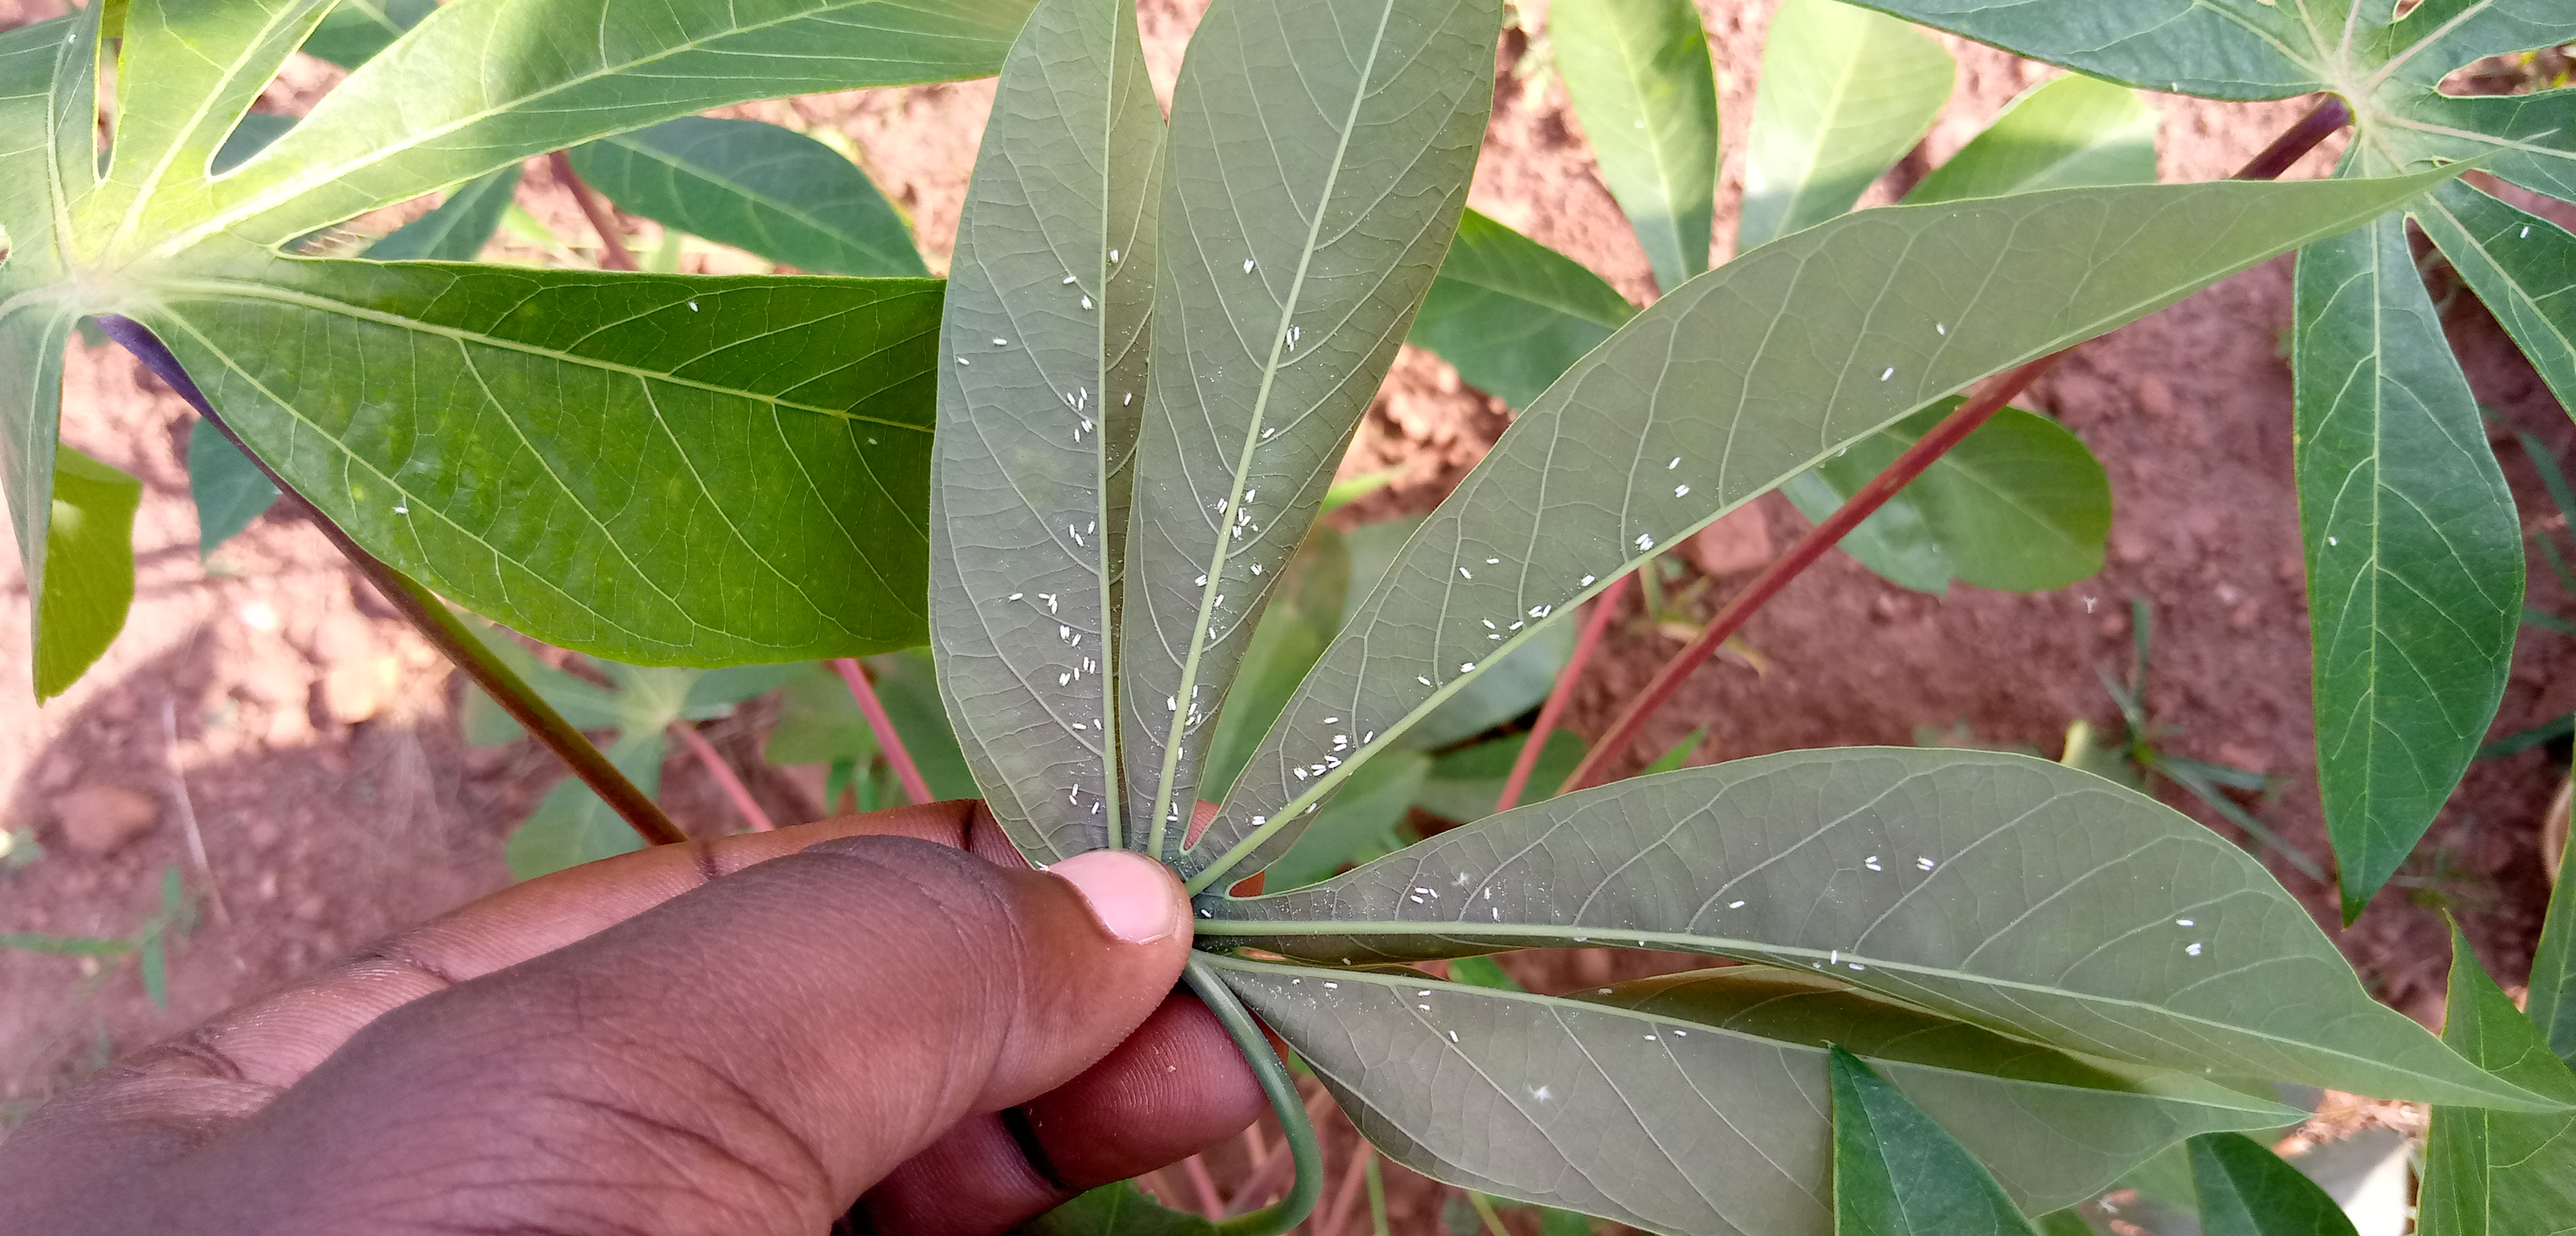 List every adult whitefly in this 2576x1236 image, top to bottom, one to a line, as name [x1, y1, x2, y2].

whitefly [65, 30, 82, 49]
whitefly [2518, 223, 2530, 241]
whitefly [1108, 248, 1115, 264]
whitefly [1113, 248, 1121, 266]
whitefly [1242, 258, 1250, 270]
whitefly [1245, 259, 1255, 274]
whitefly [1059, 274, 1081, 286]
whitefly [1083, 294, 1095, 310]
whitefly [1080, 297, 1088, 310]
whitefly [687, 298, 702, 314]
whitefly [1934, 322, 1948, 337]
whitefly [1293, 324, 1302, 342]
whitefly [1285, 327, 1294, 343]
whitefly [991, 337, 1009, 347]
whitefly [1289, 341, 1296, 353]
whitefly [956, 354, 971, 368]
whitefly [1879, 366, 1895, 385]
whitefly [1080, 386, 1090, 400]
whitefly [1122, 390, 1135, 408]
whitefly [1065, 391, 1077, 407]
whitefly [1077, 397, 1084, 413]
whitefly [1085, 418, 1094, 431]
whitefly [1080, 419, 1090, 434]
whitefly [1261, 426, 1276, 441]
whitefly [1073, 427, 1081, 444]
whitefly [866, 436, 881, 446]
whitefly [1667, 455, 1682, 471]
whitefly [1673, 483, 1687, 494]
whitefly [1675, 486, 1690, 500]
whitefly [1247, 487, 1255, 504]
whitefly [1244, 489, 1251, 502]
whitefly [1217, 496, 1225, 510]
whitefly [1218, 500, 1229, 515]
whitefly [391, 503, 413, 517]
whitefly [1236, 505, 1245, 523]
whitefly [1240, 514, 1253, 527]
whitefly [1086, 518, 1096, 536]
whitefly [1068, 521, 1075, 538]
whitefly [1231, 523, 1240, 539]
whitefly [1237, 524, 1244, 536]
whitefly [1074, 532, 1086, 548]
whitefly [1634, 532, 1649, 546]
whitefly [2325, 534, 2342, 548]
whitefly [1639, 536, 1651, 552]
whitefly [1645, 540, 1654, 552]
whitefly [1484, 555, 1502, 567]
whitefly [1256, 563, 1264, 573]
whitefly [1249, 563, 1260, 576]
whitefly [1457, 565, 1474, 581]
whitefly [1194, 573, 1207, 584]
whitefly [1580, 574, 1593, 583]
whitefly [1581, 576, 1595, 588]
whitefly [1197, 577, 1207, 588]
whitefly [1212, 591, 1226, 608]
whitefly [1006, 592, 1025, 602]
whitefly [1036, 592, 1050, 600]
whitefly [1047, 592, 1057, 608]
whitefly [1050, 599, 1058, 616]
whitefly [1526, 603, 1543, 615]
whitefly [1542, 603, 1553, 619]
whitefly [1532, 610, 1543, 619]
whitefly [1481, 617, 1497, 631]
whitefly [1508, 619, 1524, 633]
whitefly [1059, 623, 1066, 640]
whitefly [1065, 624, 1072, 639]
whitefly [1207, 624, 1218, 641]
whitefly [1070, 632, 1082, 648]
whitefly [1486, 632, 1502, 642]
whitefly [1081, 652, 1090, 672]
whitefly [1088, 658, 1097, 675]
whitefly [1460, 661, 1473, 668]
whitefly [1073, 664, 1081, 683]
whitefly [1460, 665, 1476, 674]
whitefly [1061, 671, 1071, 688]
whitefly [1057, 672, 1066, 684]
whitefly [1416, 674, 1432, 686]
whitefly [1191, 683, 1199, 700]
whitefly [1169, 695, 1177, 712]
whitefly [1166, 697, 1173, 713]
whitefly [1188, 701, 1198, 716]
whitefly [1196, 711, 1204, 725]
whitefly [1321, 715, 1340, 724]
whitefly [1183, 715, 1197, 727]
whitefly [1092, 717, 1104, 732]
whitefly [1070, 721, 1088, 732]
whitefly [1362, 729, 1376, 746]
whitefly [1332, 733, 1347, 738]
whitefly [1332, 738, 1349, 744]
whitefly [1332, 743, 1348, 753]
whitefly [1177, 745, 1186, 763]
whitefly [1323, 753, 1340, 762]
whitefly [1328, 759, 1343, 769]
whitefly [1310, 762, 1327, 769]
whitefly [1297, 766, 1309, 778]
whitefly [1293, 767, 1305, 782]
whitefly [1312, 767, 1328, 778]
whitefly [1070, 781, 1081, 797]
whitefly [1068, 794, 1079, 807]
whitefly [1090, 798, 1103, 816]
whitefly [1170, 800, 1181, 815]
whitefly [1251, 814, 1267, 820]
whitefly [1166, 815, 1179, 823]
whitefly [1250, 819, 1267, 826]
whitefly [1863, 854, 1879, 863]
whitefly [1917, 855, 1935, 866]
whitefly [1864, 863, 1882, 872]
whitefly [1915, 863, 1932, 872]
whitefly [1482, 884, 1492, 902]
whitefly [1412, 885, 1428, 895]
whitefly [1428, 886, 1440, 900]
whitefly [1408, 894, 1425, 905]
whitefly [1727, 897, 1747, 910]
whitefly [1491, 905, 1500, 921]
whitefly [1199, 907, 1213, 919]
whitefly [2174, 917, 2195, 927]
whitefly [2184, 942, 2203, 953]
whitefly [1829, 947, 1838, 966]
whitefly [2188, 948, 2202, 957]
whitefly [1341, 955, 1352, 967]
whitefly [1847, 962, 1868, 972]
whitefly [1291, 977, 1302, 987]
whitefly [1323, 979, 1340, 992]
whitefly [1595, 986, 1615, 996]
whitefly [1415, 989, 1435, 997]
whitefly [1416, 1002, 1432, 1012]
whitefly [1448, 1027, 1460, 1044]
whitefly [1672, 1029, 1689, 1039]
whitefly [1640, 1033, 1658, 1045]